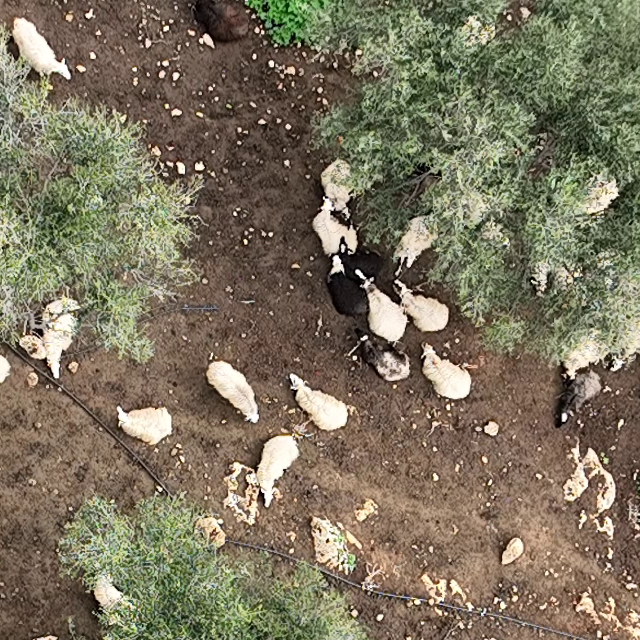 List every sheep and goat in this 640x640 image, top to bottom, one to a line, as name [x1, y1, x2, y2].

sheep [193, 0, 249, 41]
sheep [453, 10, 499, 56]
sheep [12, 14, 72, 82]
sheep [320, 160, 356, 219]
sheep [547, 174, 617, 219]
sheep [311, 196, 356, 254]
sheep [391, 214, 439, 278]
sheep [337, 238, 384, 281]
sheep [327, 257, 370, 324]
sheep [530, 260, 584, 300]
sheep [354, 270, 407, 342]
sheep [392, 280, 449, 331]
sheep [624, 298, 639, 337]
sheep [41, 301, 81, 380]
sheep [0, 312, 11, 386]
sheep [609, 319, 639, 371]
sheep [352, 326, 410, 381]
sheep [562, 331, 607, 380]
sheep [420, 342, 473, 399]
sheep [206, 361, 261, 425]
sheep [554, 370, 601, 428]
sheep [289, 372, 350, 432]
sheep [115, 404, 174, 444]
sheep [258, 435, 298, 509]
sheep [91, 573, 141, 614]